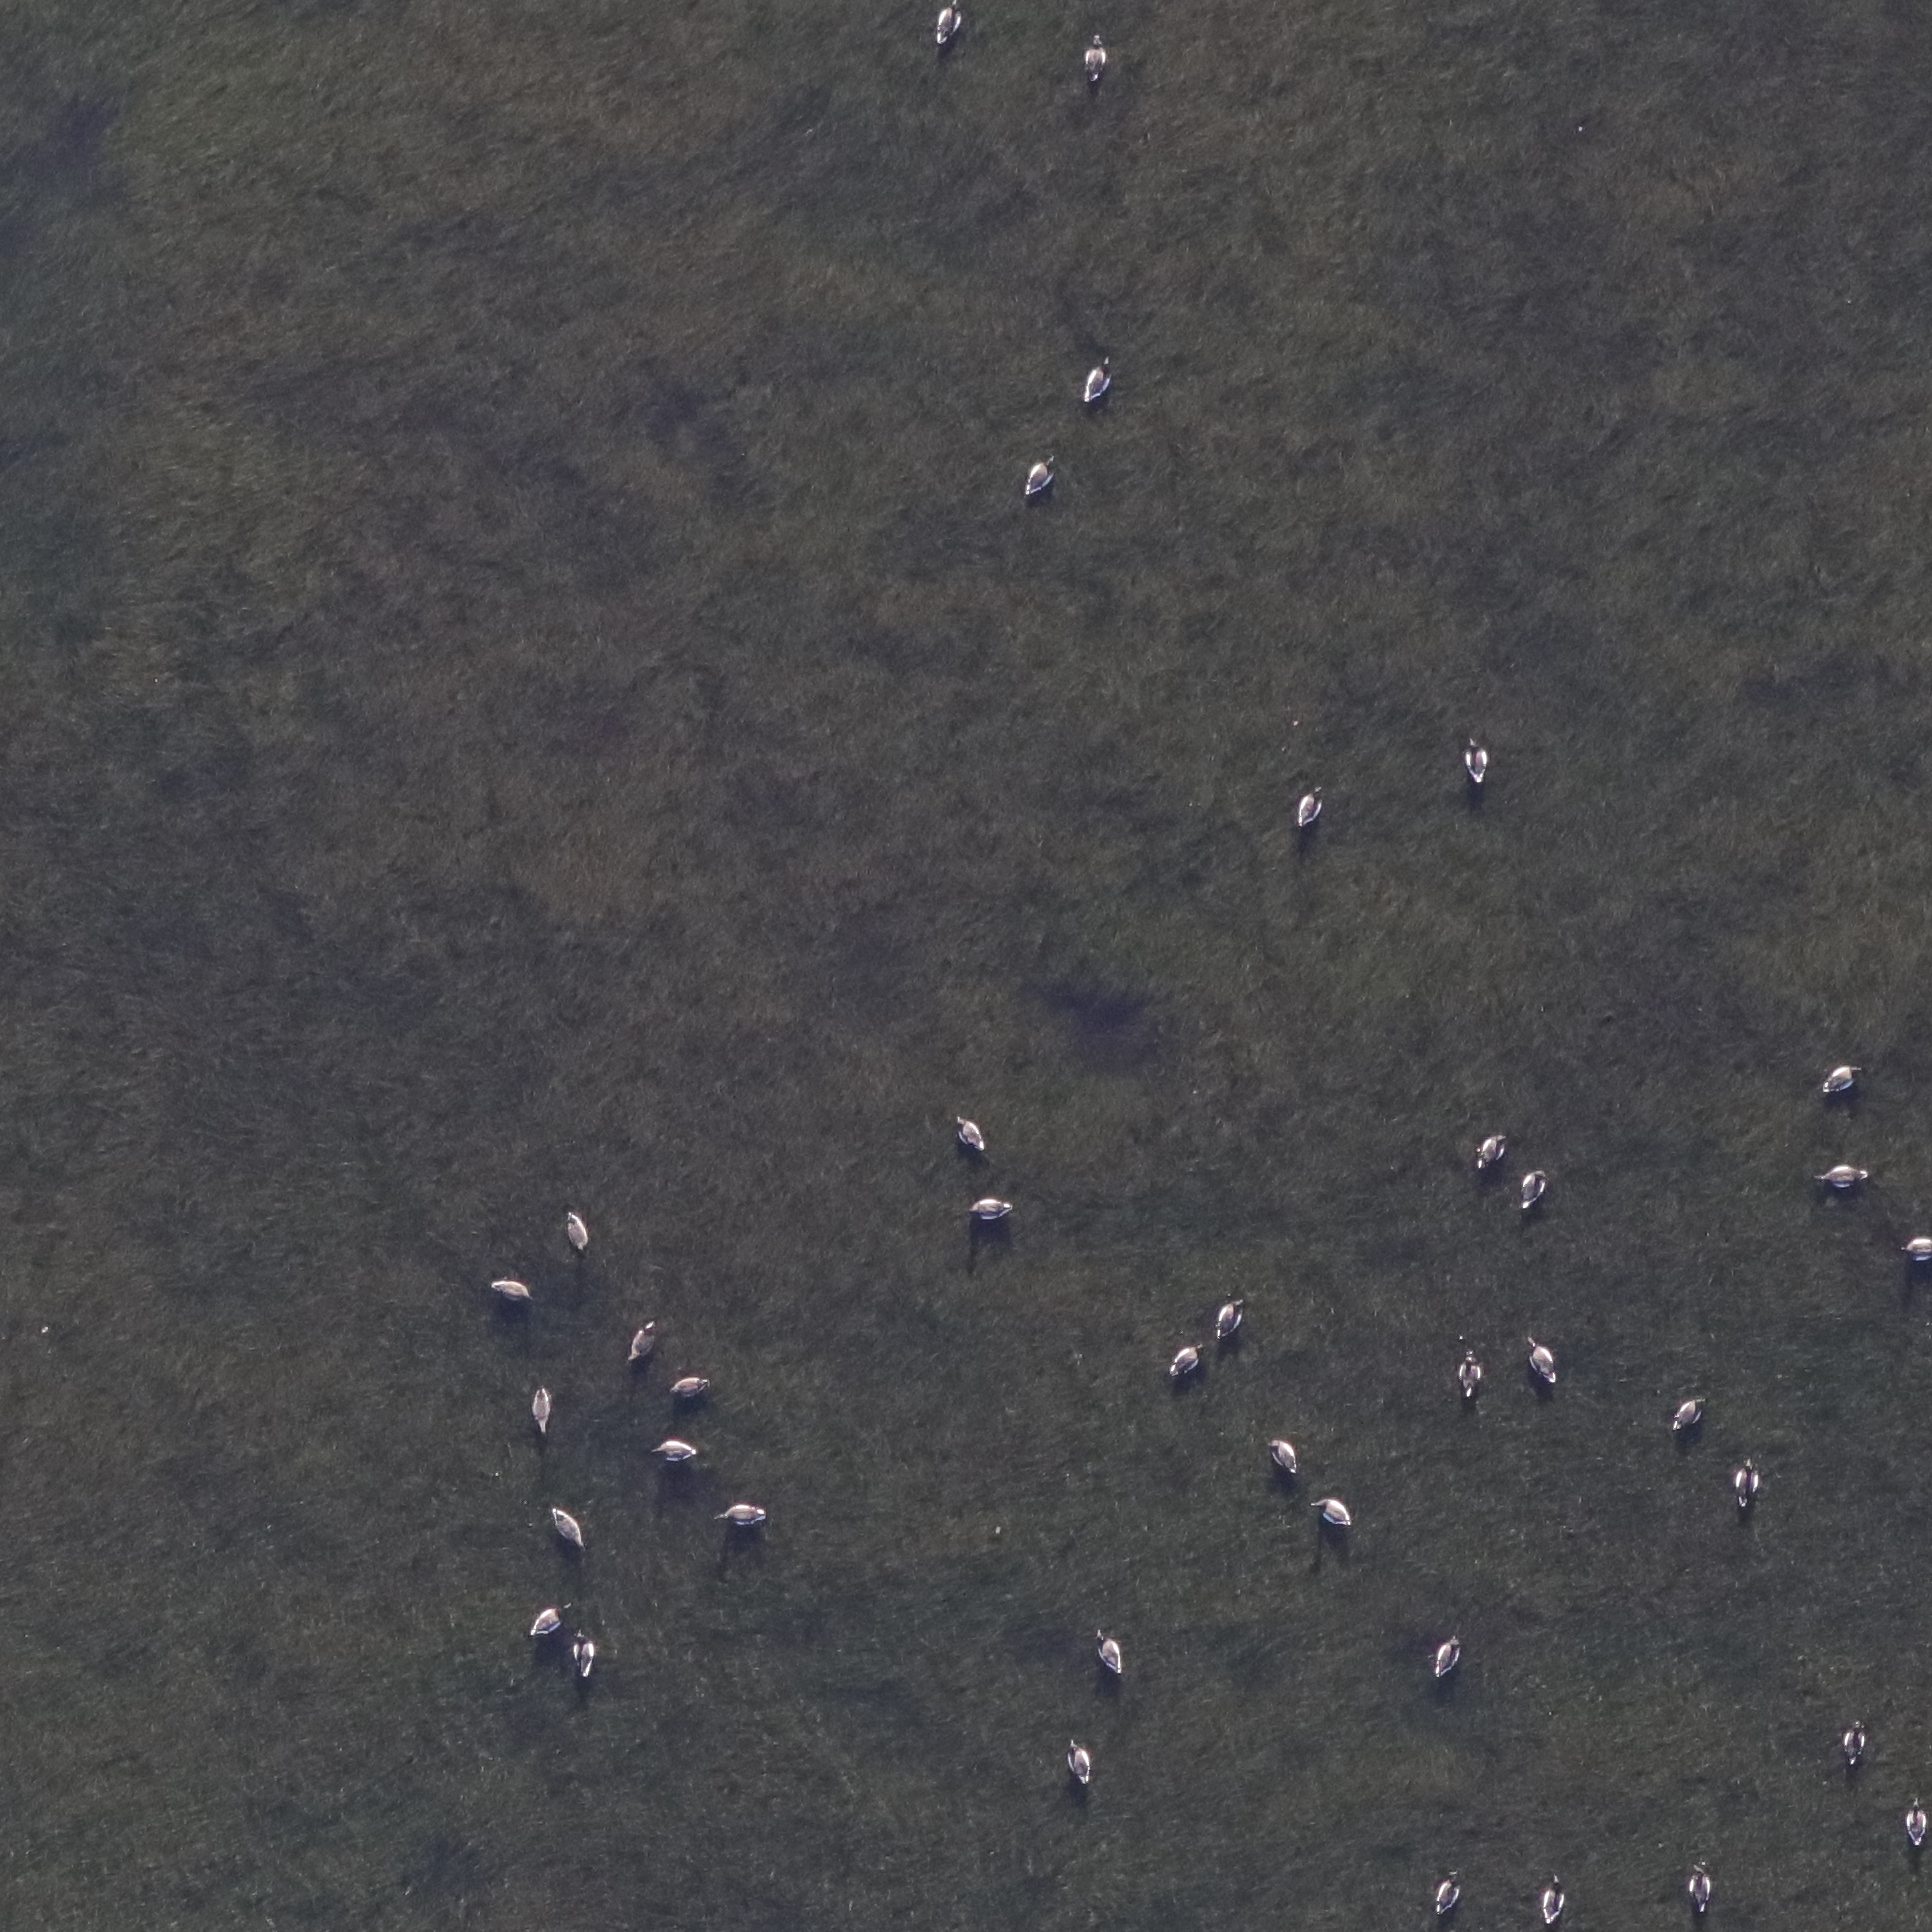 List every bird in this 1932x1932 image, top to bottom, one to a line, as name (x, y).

brant (947, 22)
brant (1095, 58)
brant (1097, 381)
brant (1039, 477)
brant (1476, 761)
brant (1309, 809)
brant (1841, 1079)
brant (971, 1133)
brant (1490, 1150)
brant (1844, 1177)
brant (1533, 1190)
brant (989, 1208)
brant (577, 1234)
brant (1925, 1250)
brant (512, 1292)
brant (1230, 1318)
brant (642, 1342)
brant (1542, 1360)
brant (1186, 1363)
brant (1472, 1374)
brant (688, 1387)
brant (541, 1407)
brant (1688, 1414)
brant (676, 1452)
brant (1286, 1456)
brant (1748, 1485)
brant (1334, 1511)
brant (744, 1515)
brant (568, 1529)
brant (546, 1621)
brant (1110, 1655)
brant (584, 1656)
brant (1446, 1657)
brant (1853, 1745)
brant (1080, 1763)
brant (1916, 1824)
brant (1700, 1889)
brant (1447, 1894)
brant (1553, 1904)